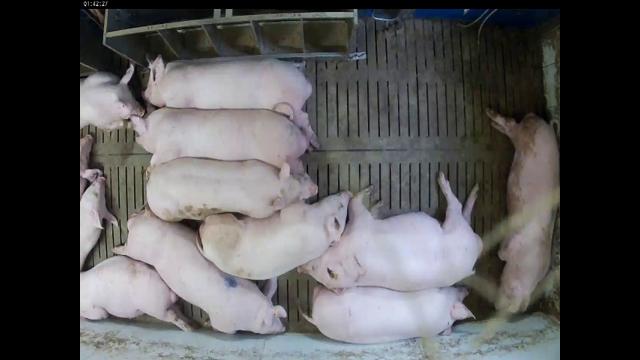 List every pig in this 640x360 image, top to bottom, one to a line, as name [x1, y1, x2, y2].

pig [140, 55, 321, 154]
pig [80, 64, 146, 131]
pig [130, 104, 312, 181]
pig [486, 110, 558, 313]
pig [80, 134, 104, 202]
pig [146, 158, 320, 221]
pig [295, 171, 485, 297]
pig [80, 176, 120, 270]
pig [198, 190, 352, 281]
pig [113, 202, 288, 336]
pig [80, 255, 196, 333]
pig [297, 285, 476, 344]